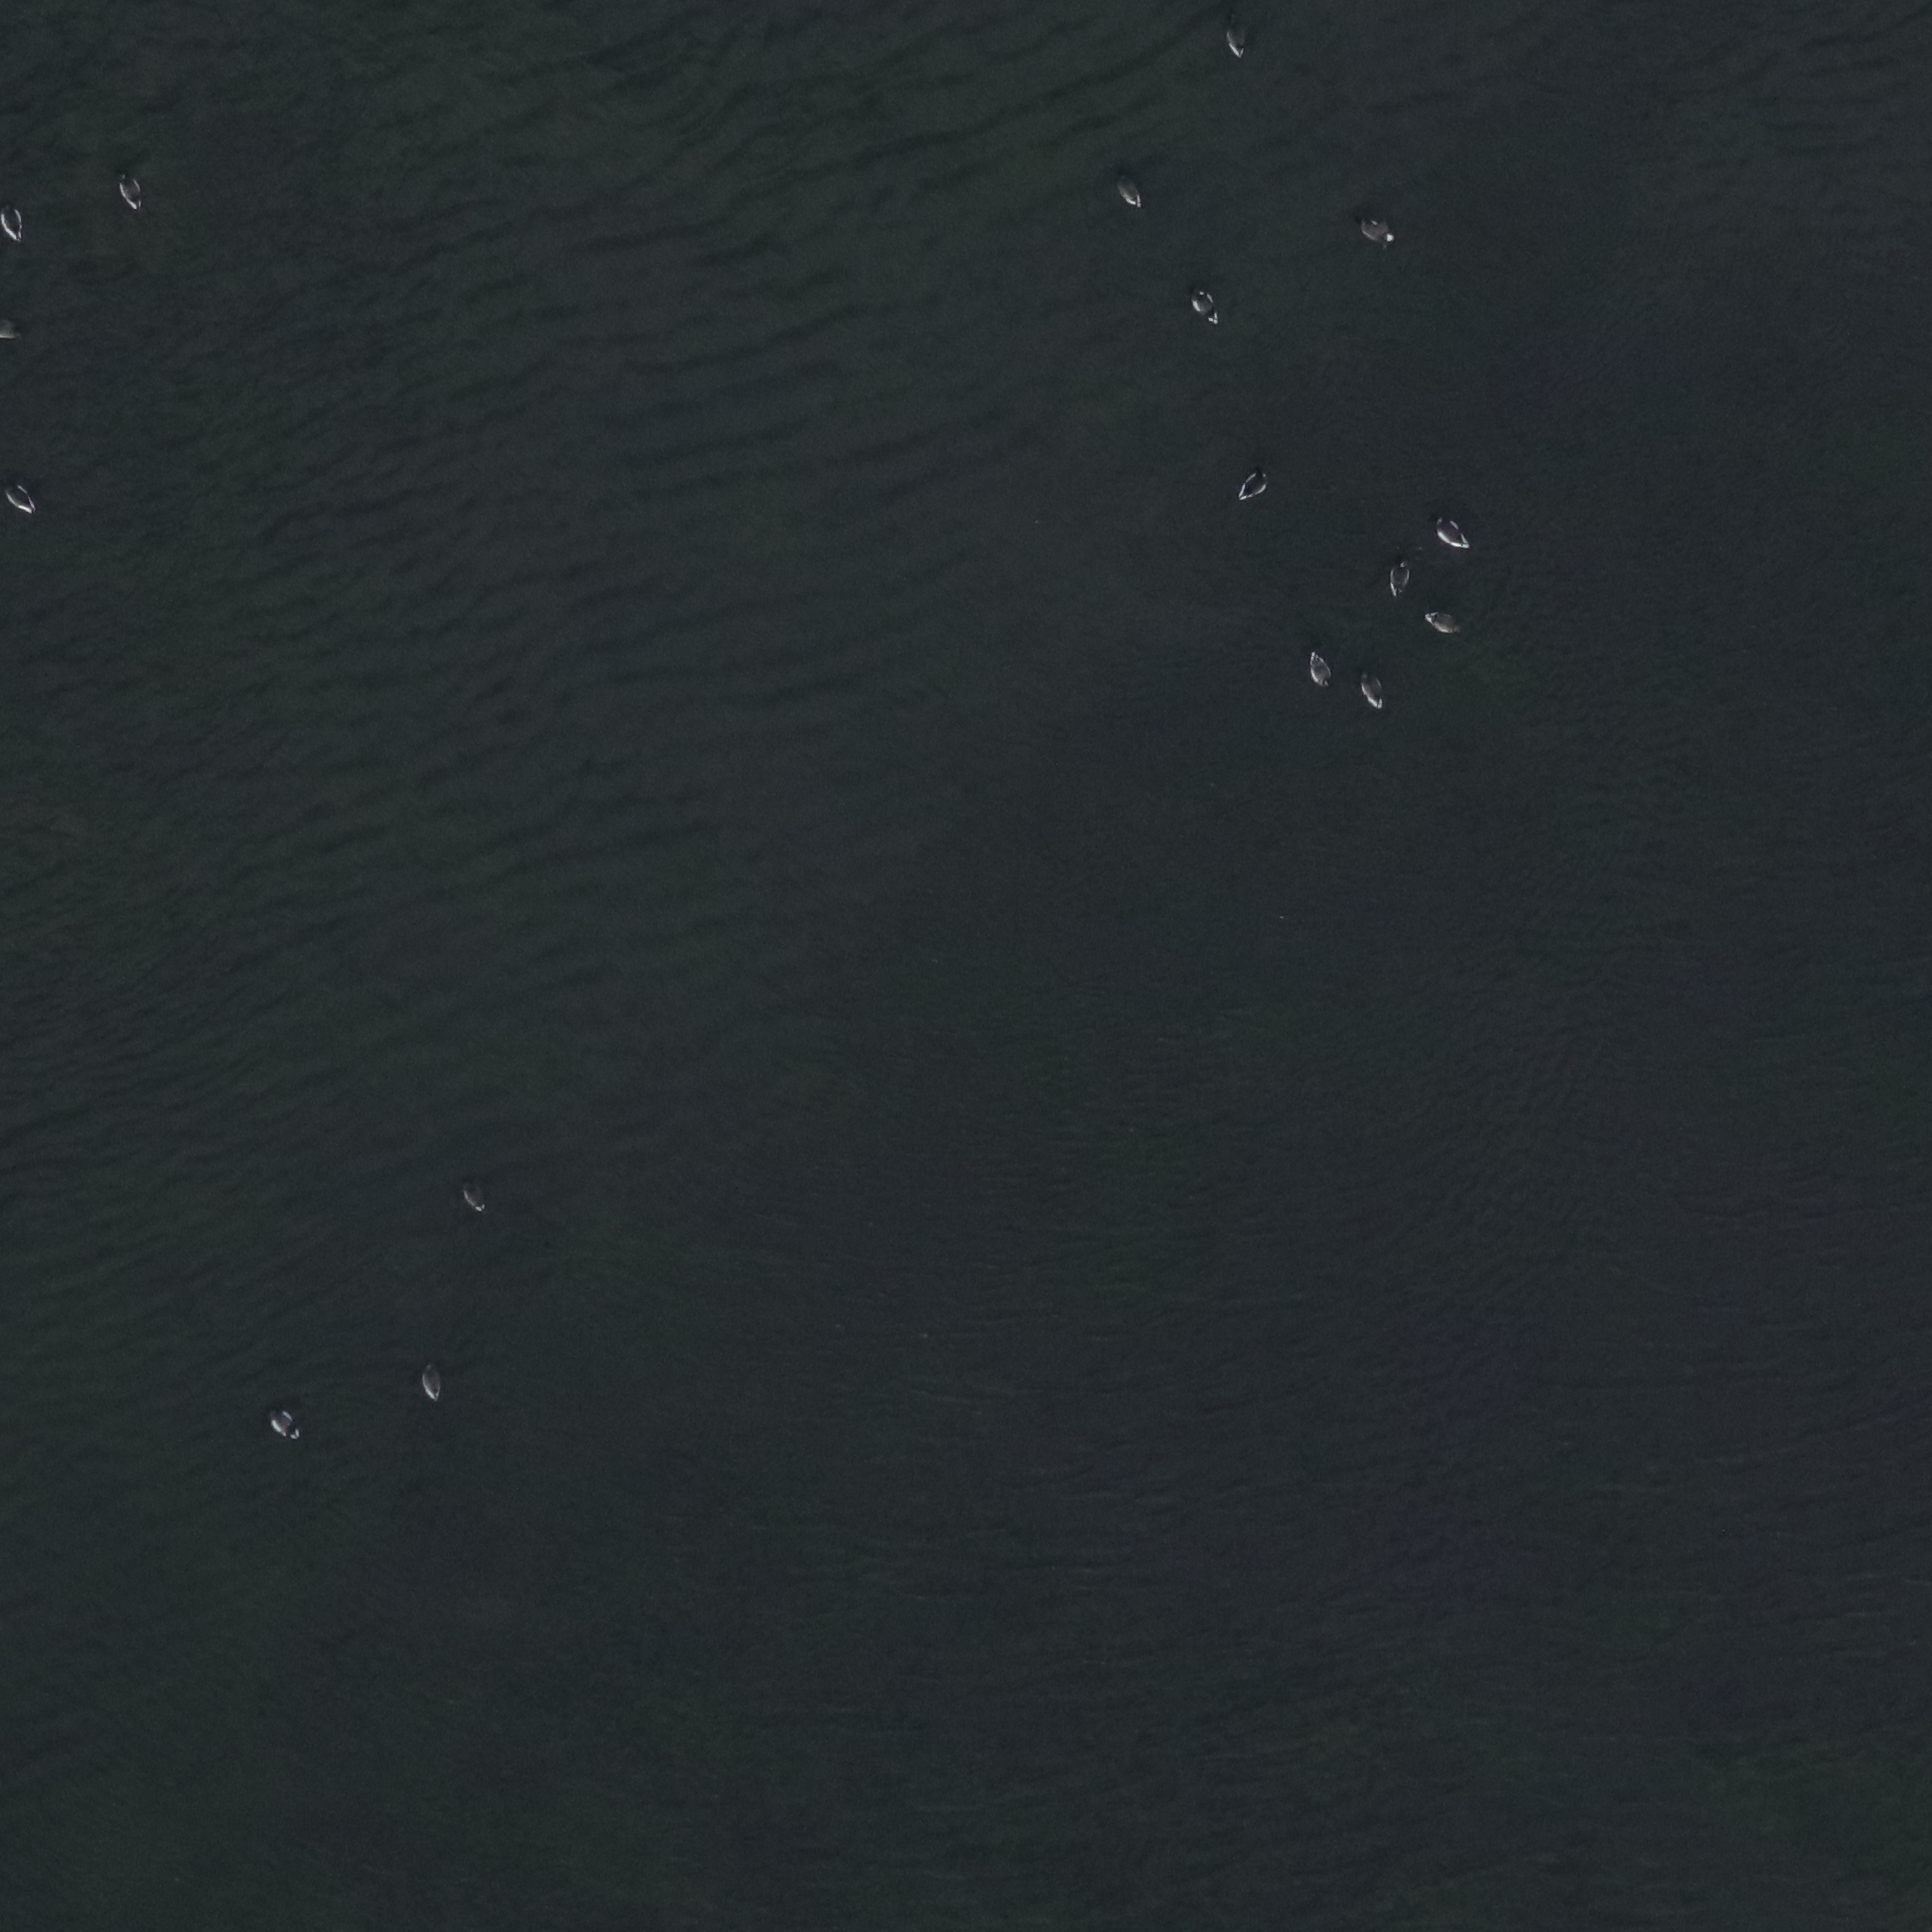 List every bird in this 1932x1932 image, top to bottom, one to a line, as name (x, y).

brant (1235, 40)
brant (131, 191)
brant (1128, 192)
brant (11, 222)
brant (1377, 231)
brant (1205, 306)
brant (2, 329)
brant (1252, 486)
brant (19, 496)
brant (1451, 534)
brant (1398, 578)
brant (1443, 622)
brant (1321, 670)
brant (1369, 691)
brant (474, 1195)
brant (430, 1379)
brant (284, 1423)